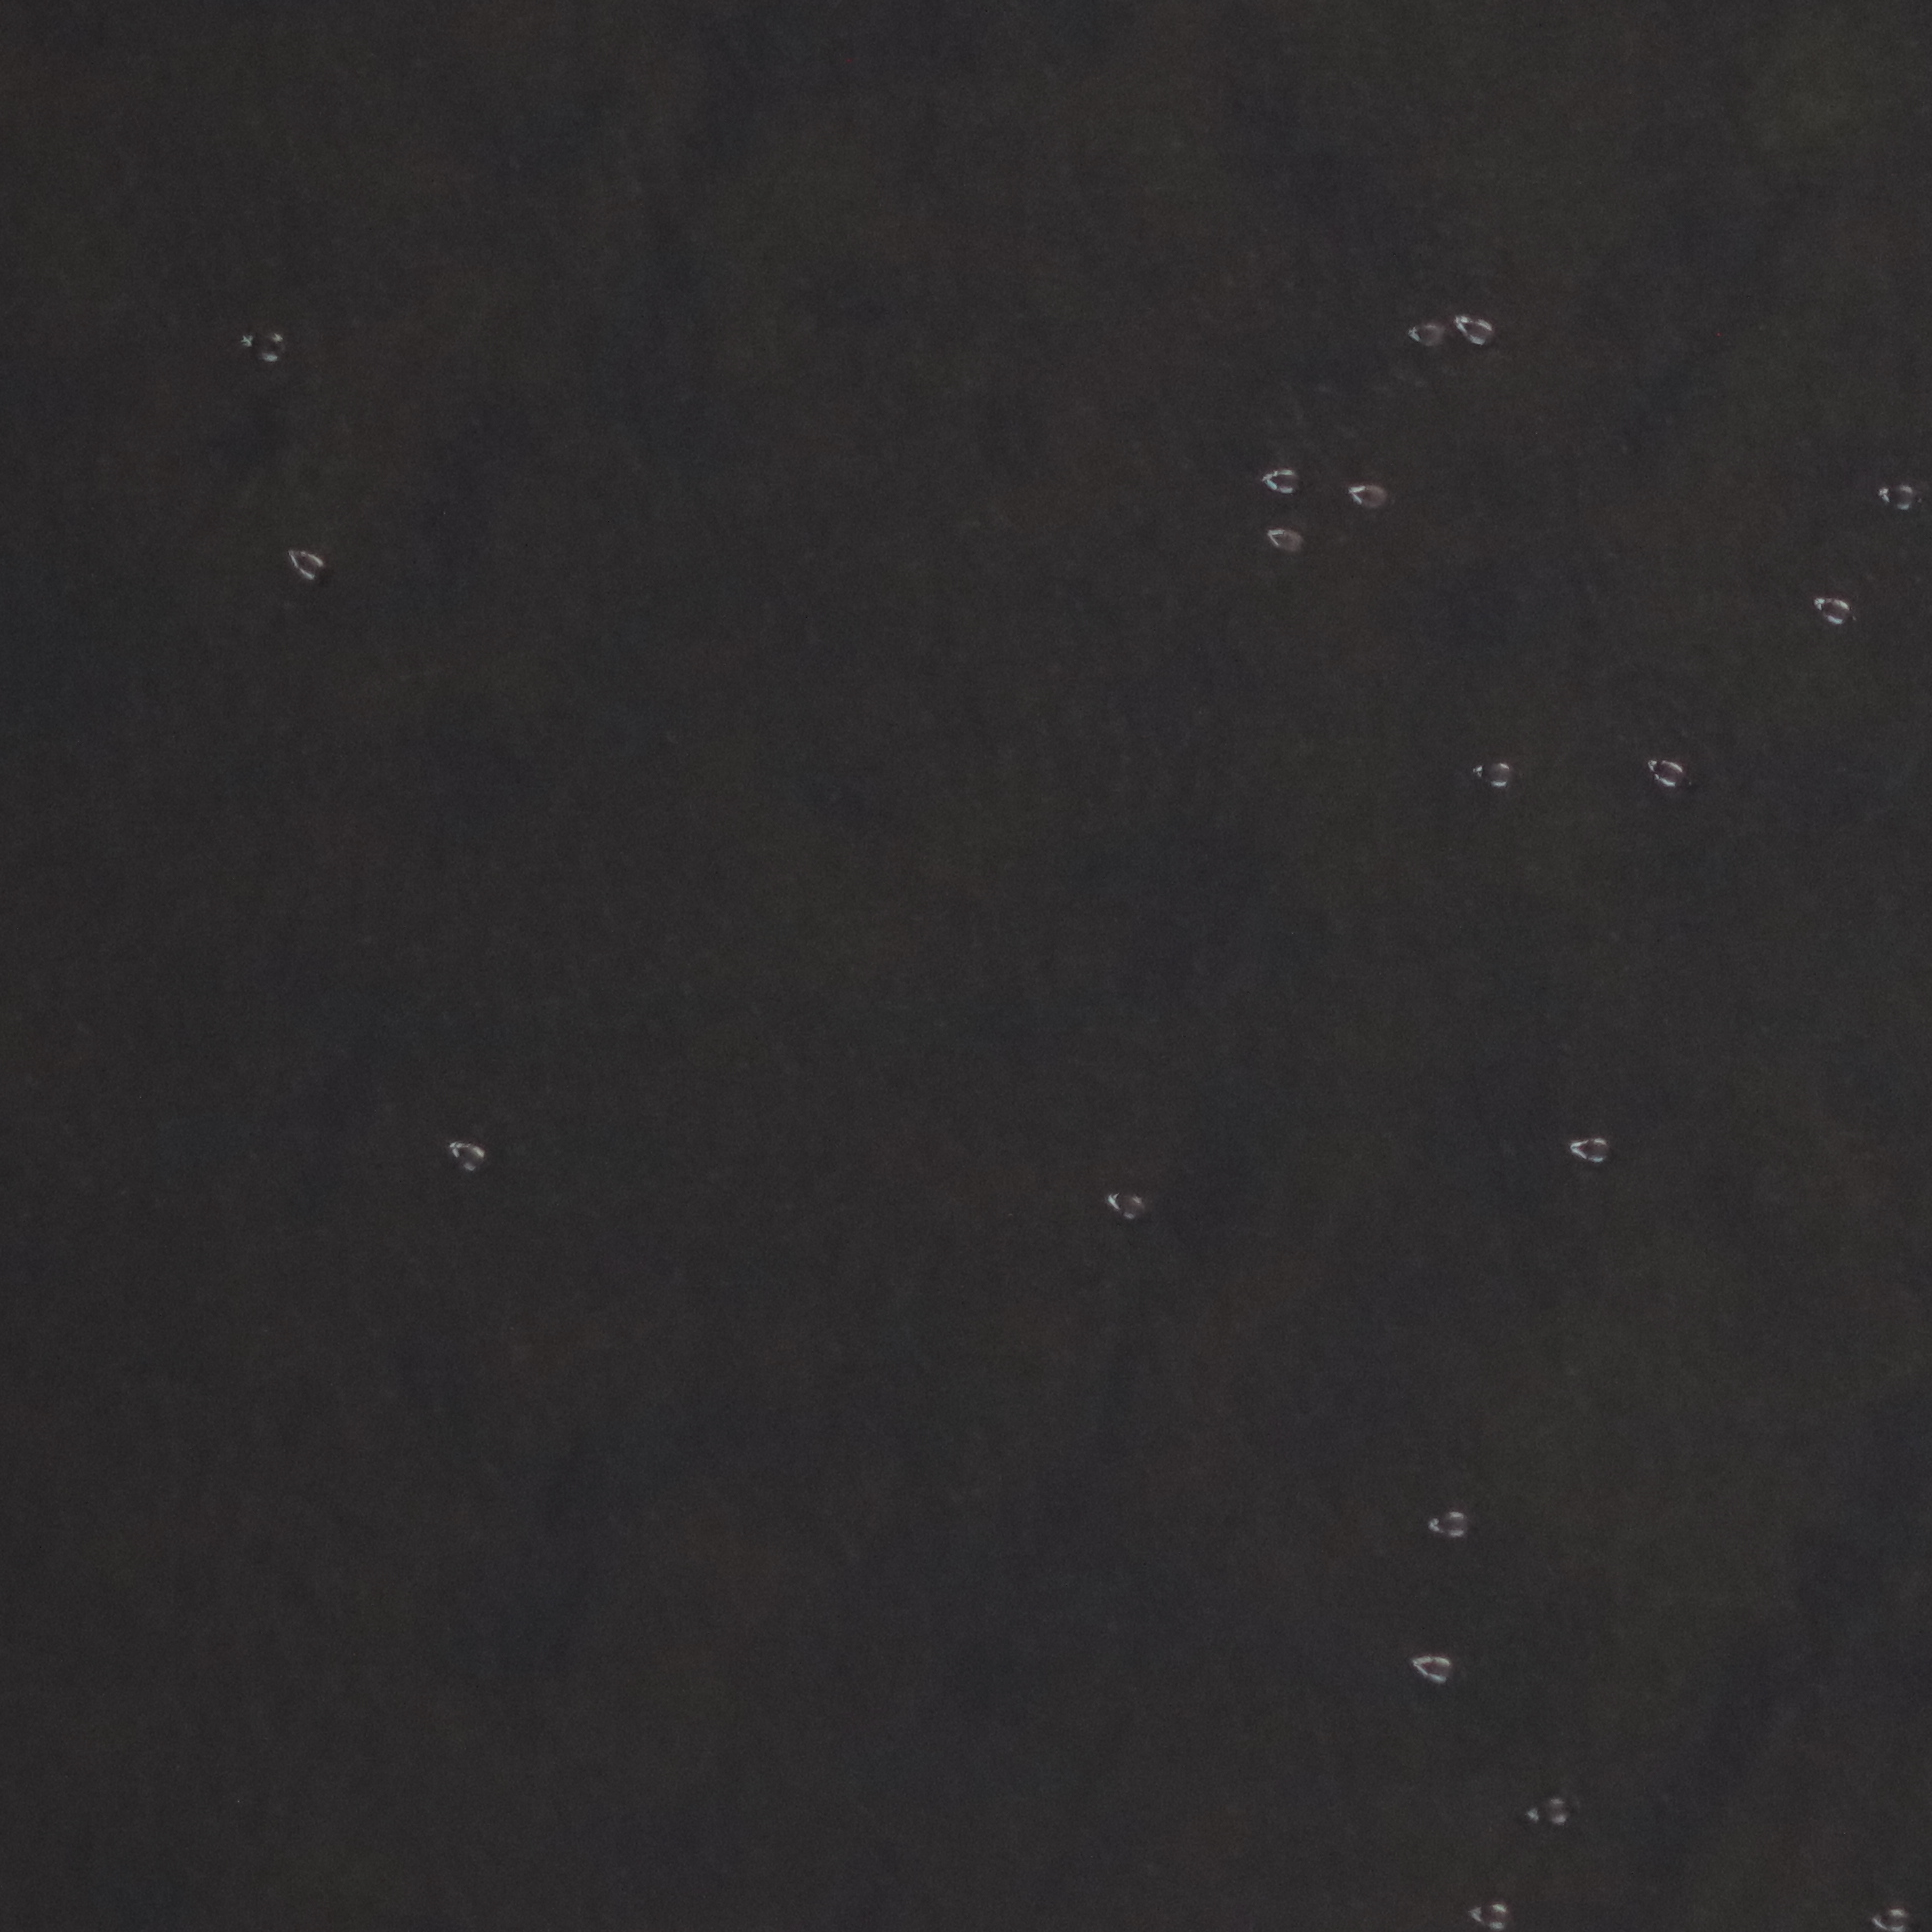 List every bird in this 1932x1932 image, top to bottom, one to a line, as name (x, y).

brant (1478, 330)
brant (1424, 337)
brant (265, 345)
brant (1286, 482)
brant (1370, 496)
brant (1903, 497)
brant (1286, 540)
brant (308, 566)
brant (1836, 610)
brant (1669, 773)
brant (1498, 774)
brant (1594, 1151)
brant (469, 1156)
brant (1130, 1206)
brant (1453, 1525)
brant (1438, 1670)
brant (1555, 1810)
brant (1490, 1916)
brant (1893, 1920)